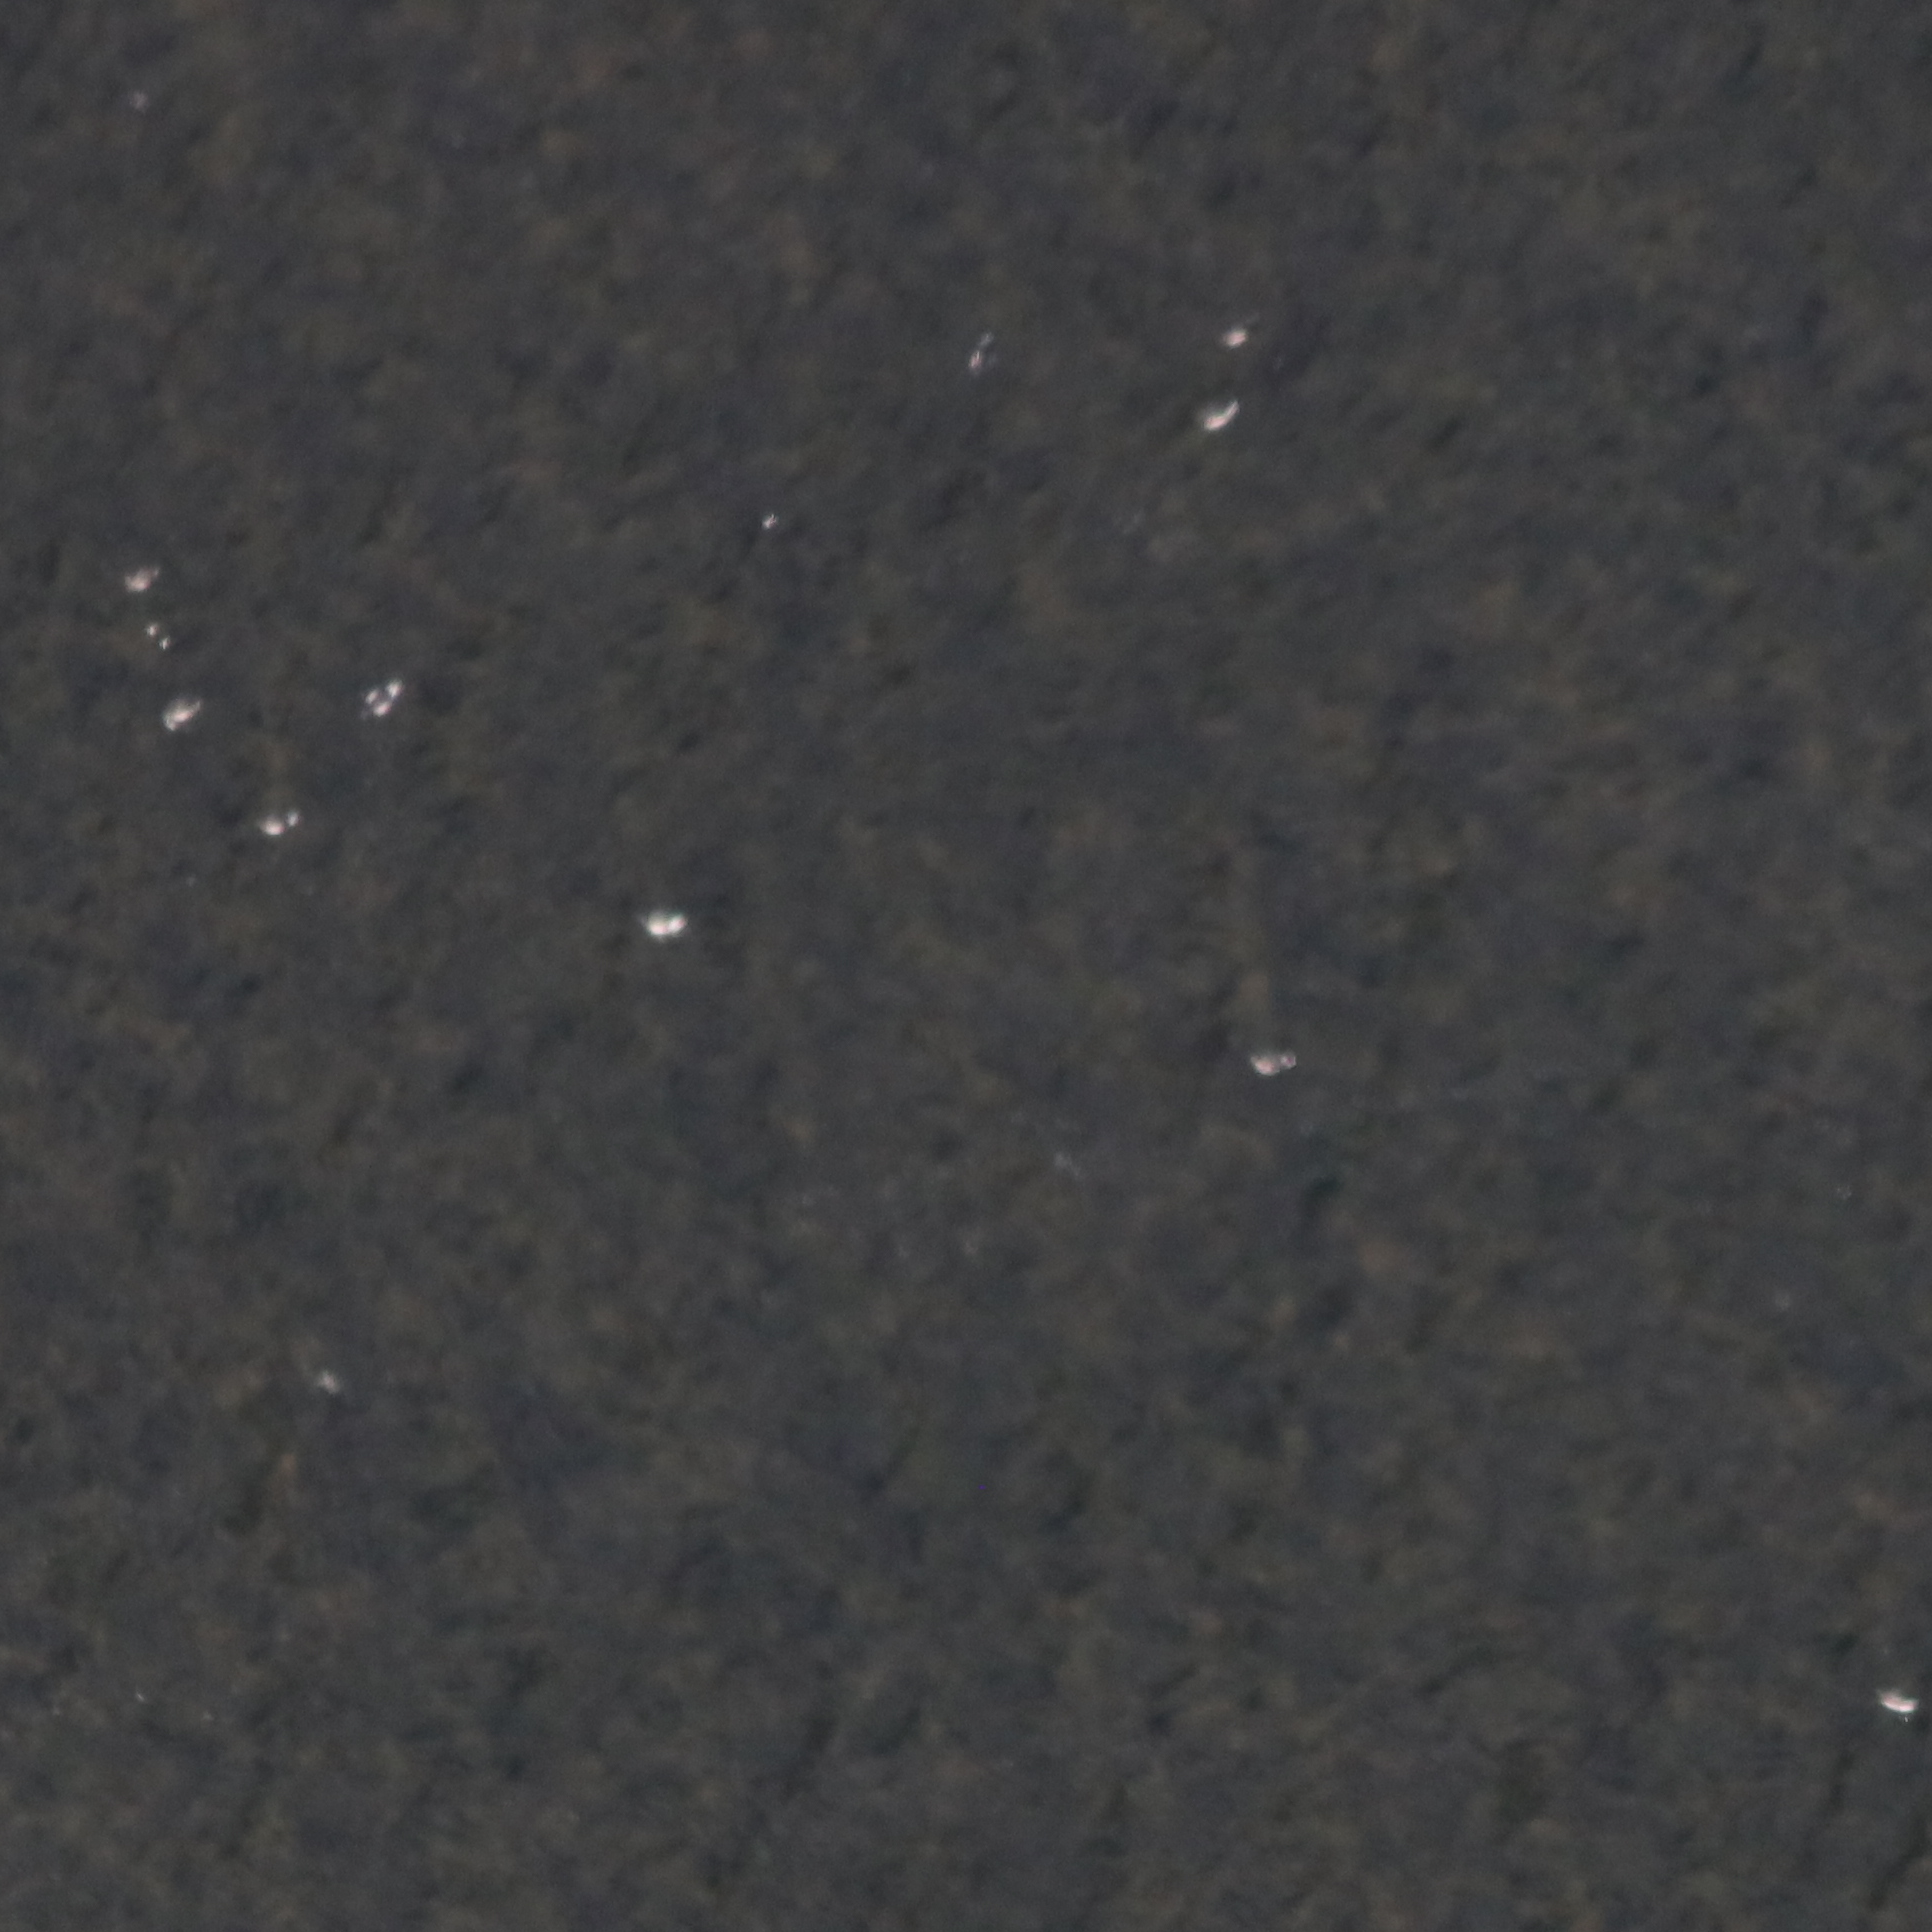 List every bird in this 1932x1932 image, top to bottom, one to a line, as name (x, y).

brant (1236, 332)
brant (985, 354)
brant (1219, 412)
brant (145, 575)
brant (159, 635)
brant (381, 700)
brant (182, 714)
brant (277, 823)
brant (665, 919)
brant (1268, 1064)